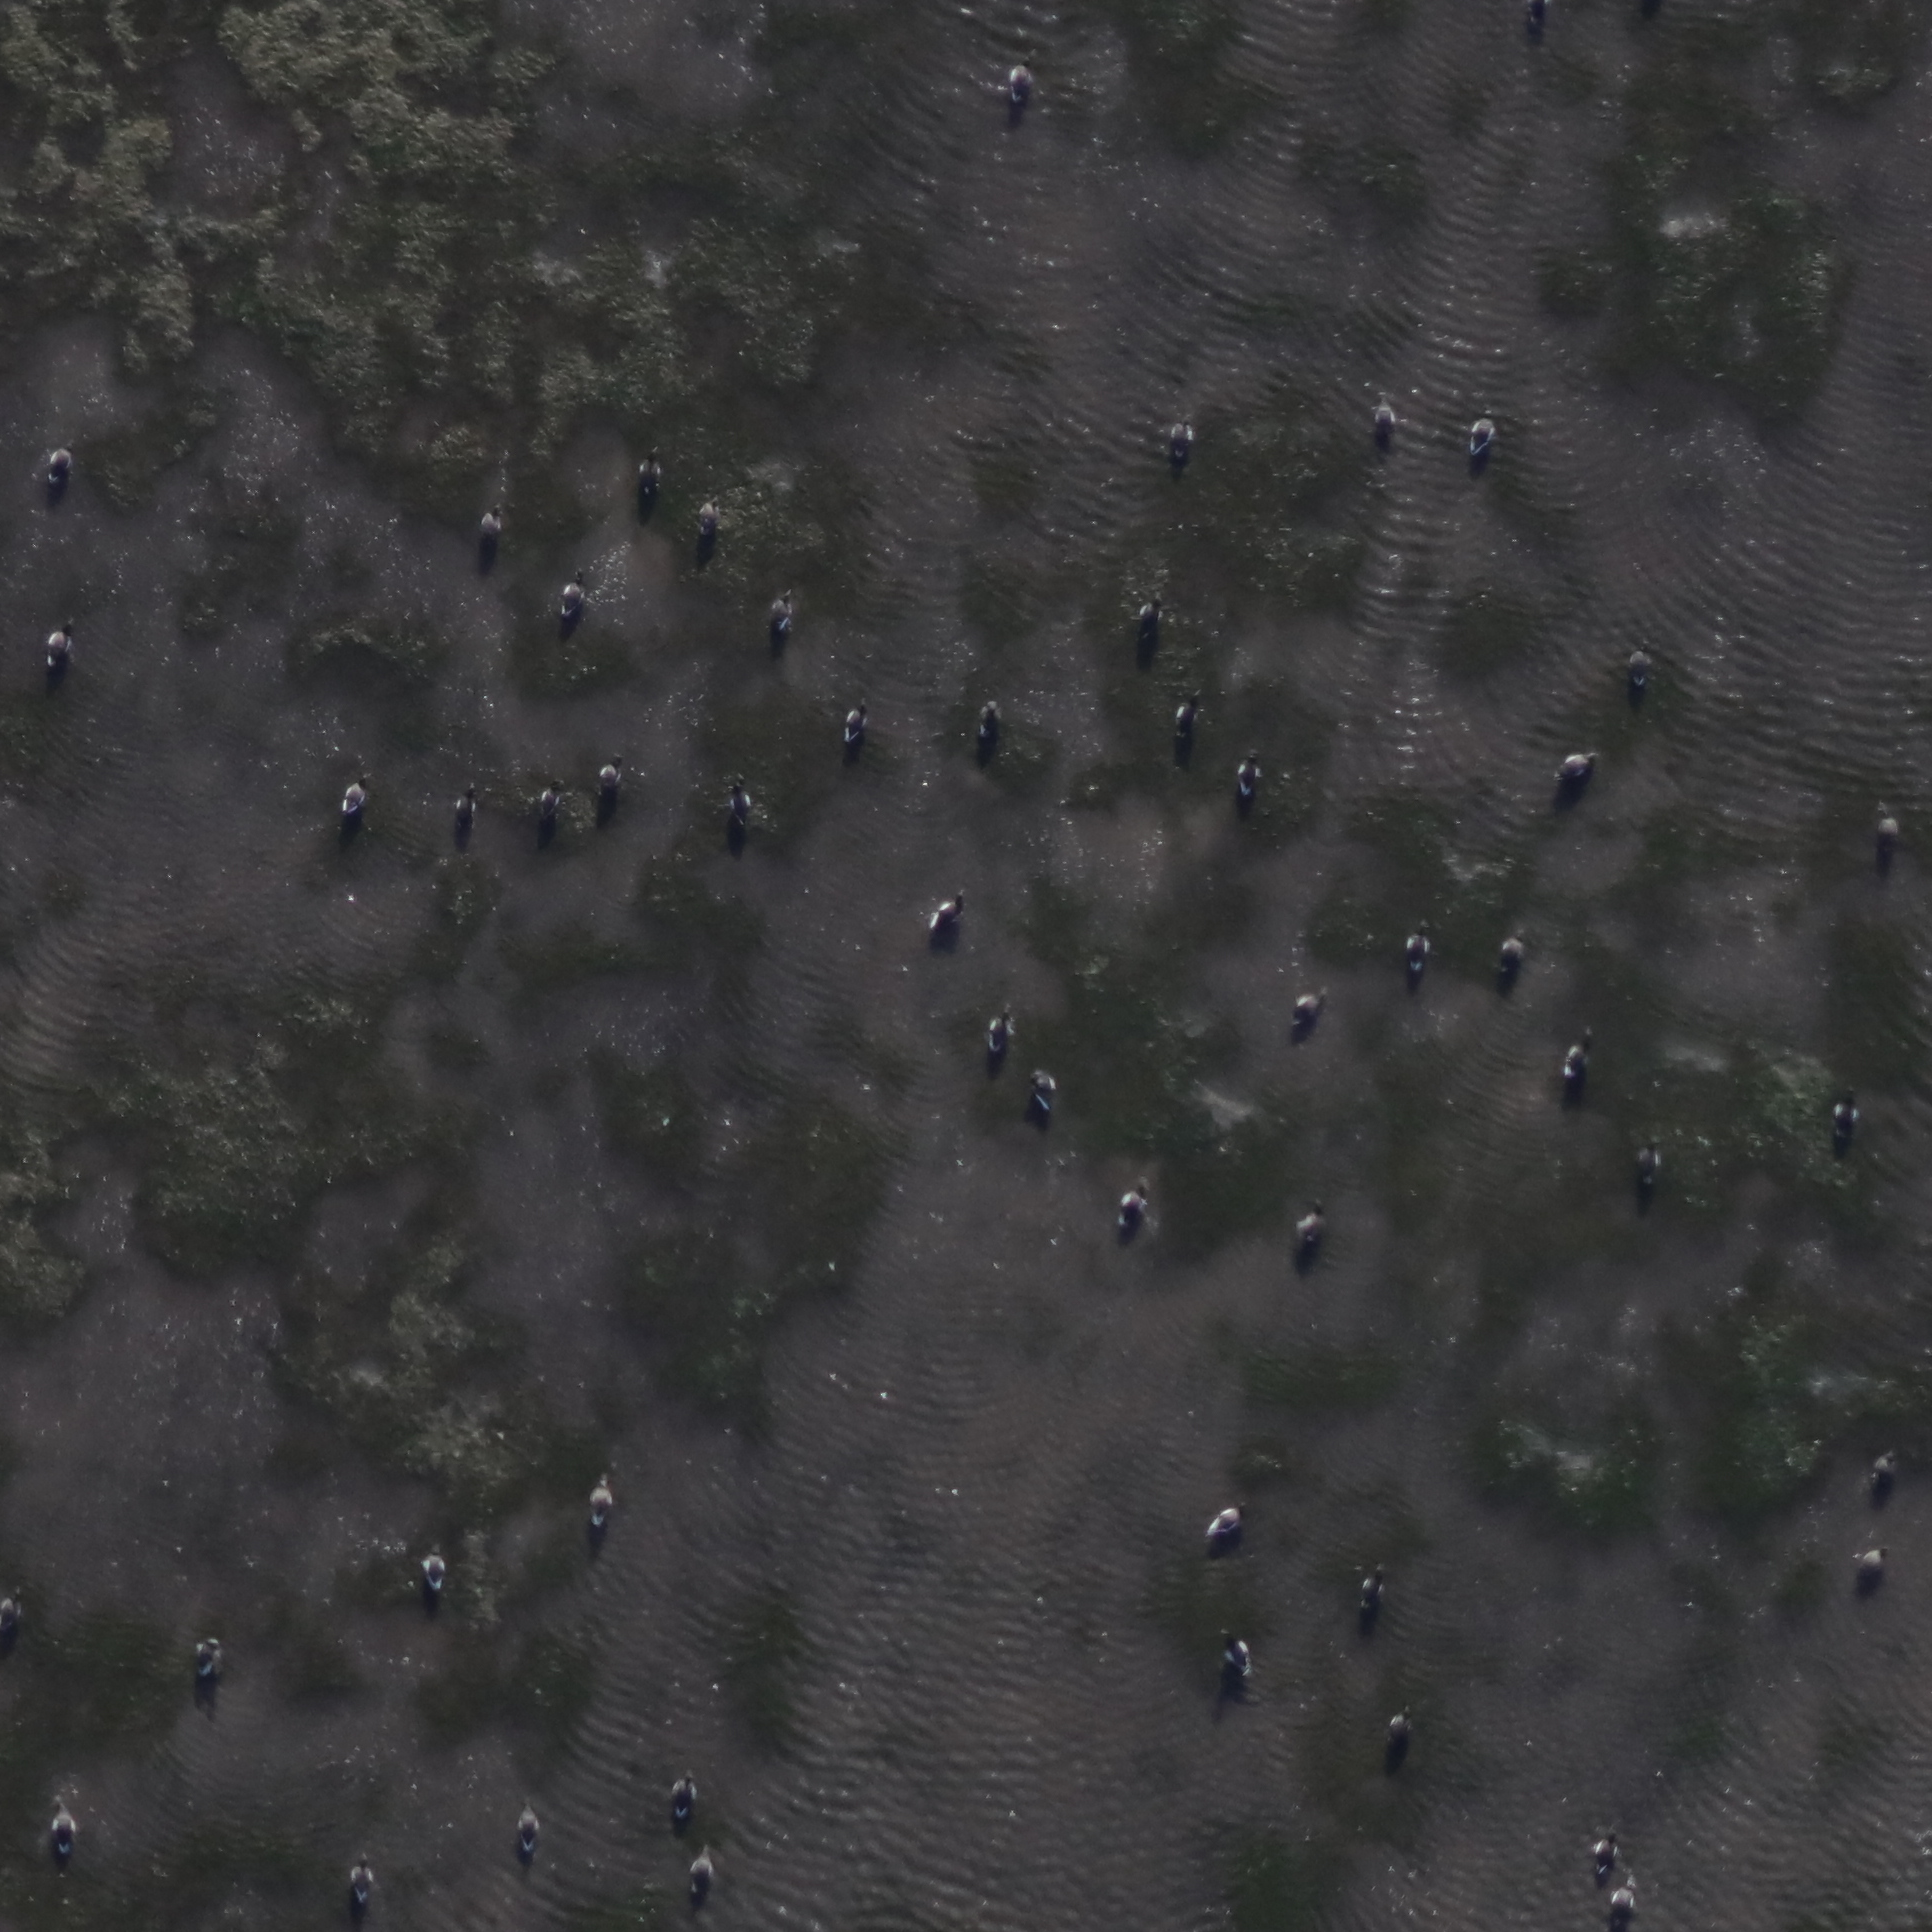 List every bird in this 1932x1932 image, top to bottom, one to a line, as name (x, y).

brant (1017, 78)
brant (1380, 415)
brant (1482, 434)
brant (1178, 442)
brant (57, 466)
brant (643, 469)
brant (709, 515)
brant (485, 535)
brant (576, 602)
brant (782, 611)
brant (1149, 622)
brant (58, 646)
brant (1644, 670)
brant (992, 717)
brant (1181, 722)
brant (856, 724)
brant (1568, 762)
brant (607, 776)
brant (1252, 777)
brant (353, 797)
brant (544, 797)
brant (734, 808)
brant (465, 812)
brant (1887, 831)
brant (948, 922)
brant (1417, 947)
brant (1507, 949)
brant (1303, 1012)
brant (1000, 1034)
brant (1580, 1061)
brant (1037, 1091)
brant (1847, 1115)
brant (1648, 1162)
brant (1136, 1207)
brant (1315, 1228)
brant (1889, 1464)
brant (601, 1502)
brant (1228, 1523)
brant (1870, 1562)
brant (433, 1568)
brant (1373, 1590)
brant (10, 1608)
brant (1238, 1658)
brant (206, 1661)
brant (1397, 1717)
brant (680, 1798)
brant (531, 1820)
brant (63, 1830)
brant (1606, 1851)
brant (703, 1865)
brant (362, 1882)
brant (1627, 1902)